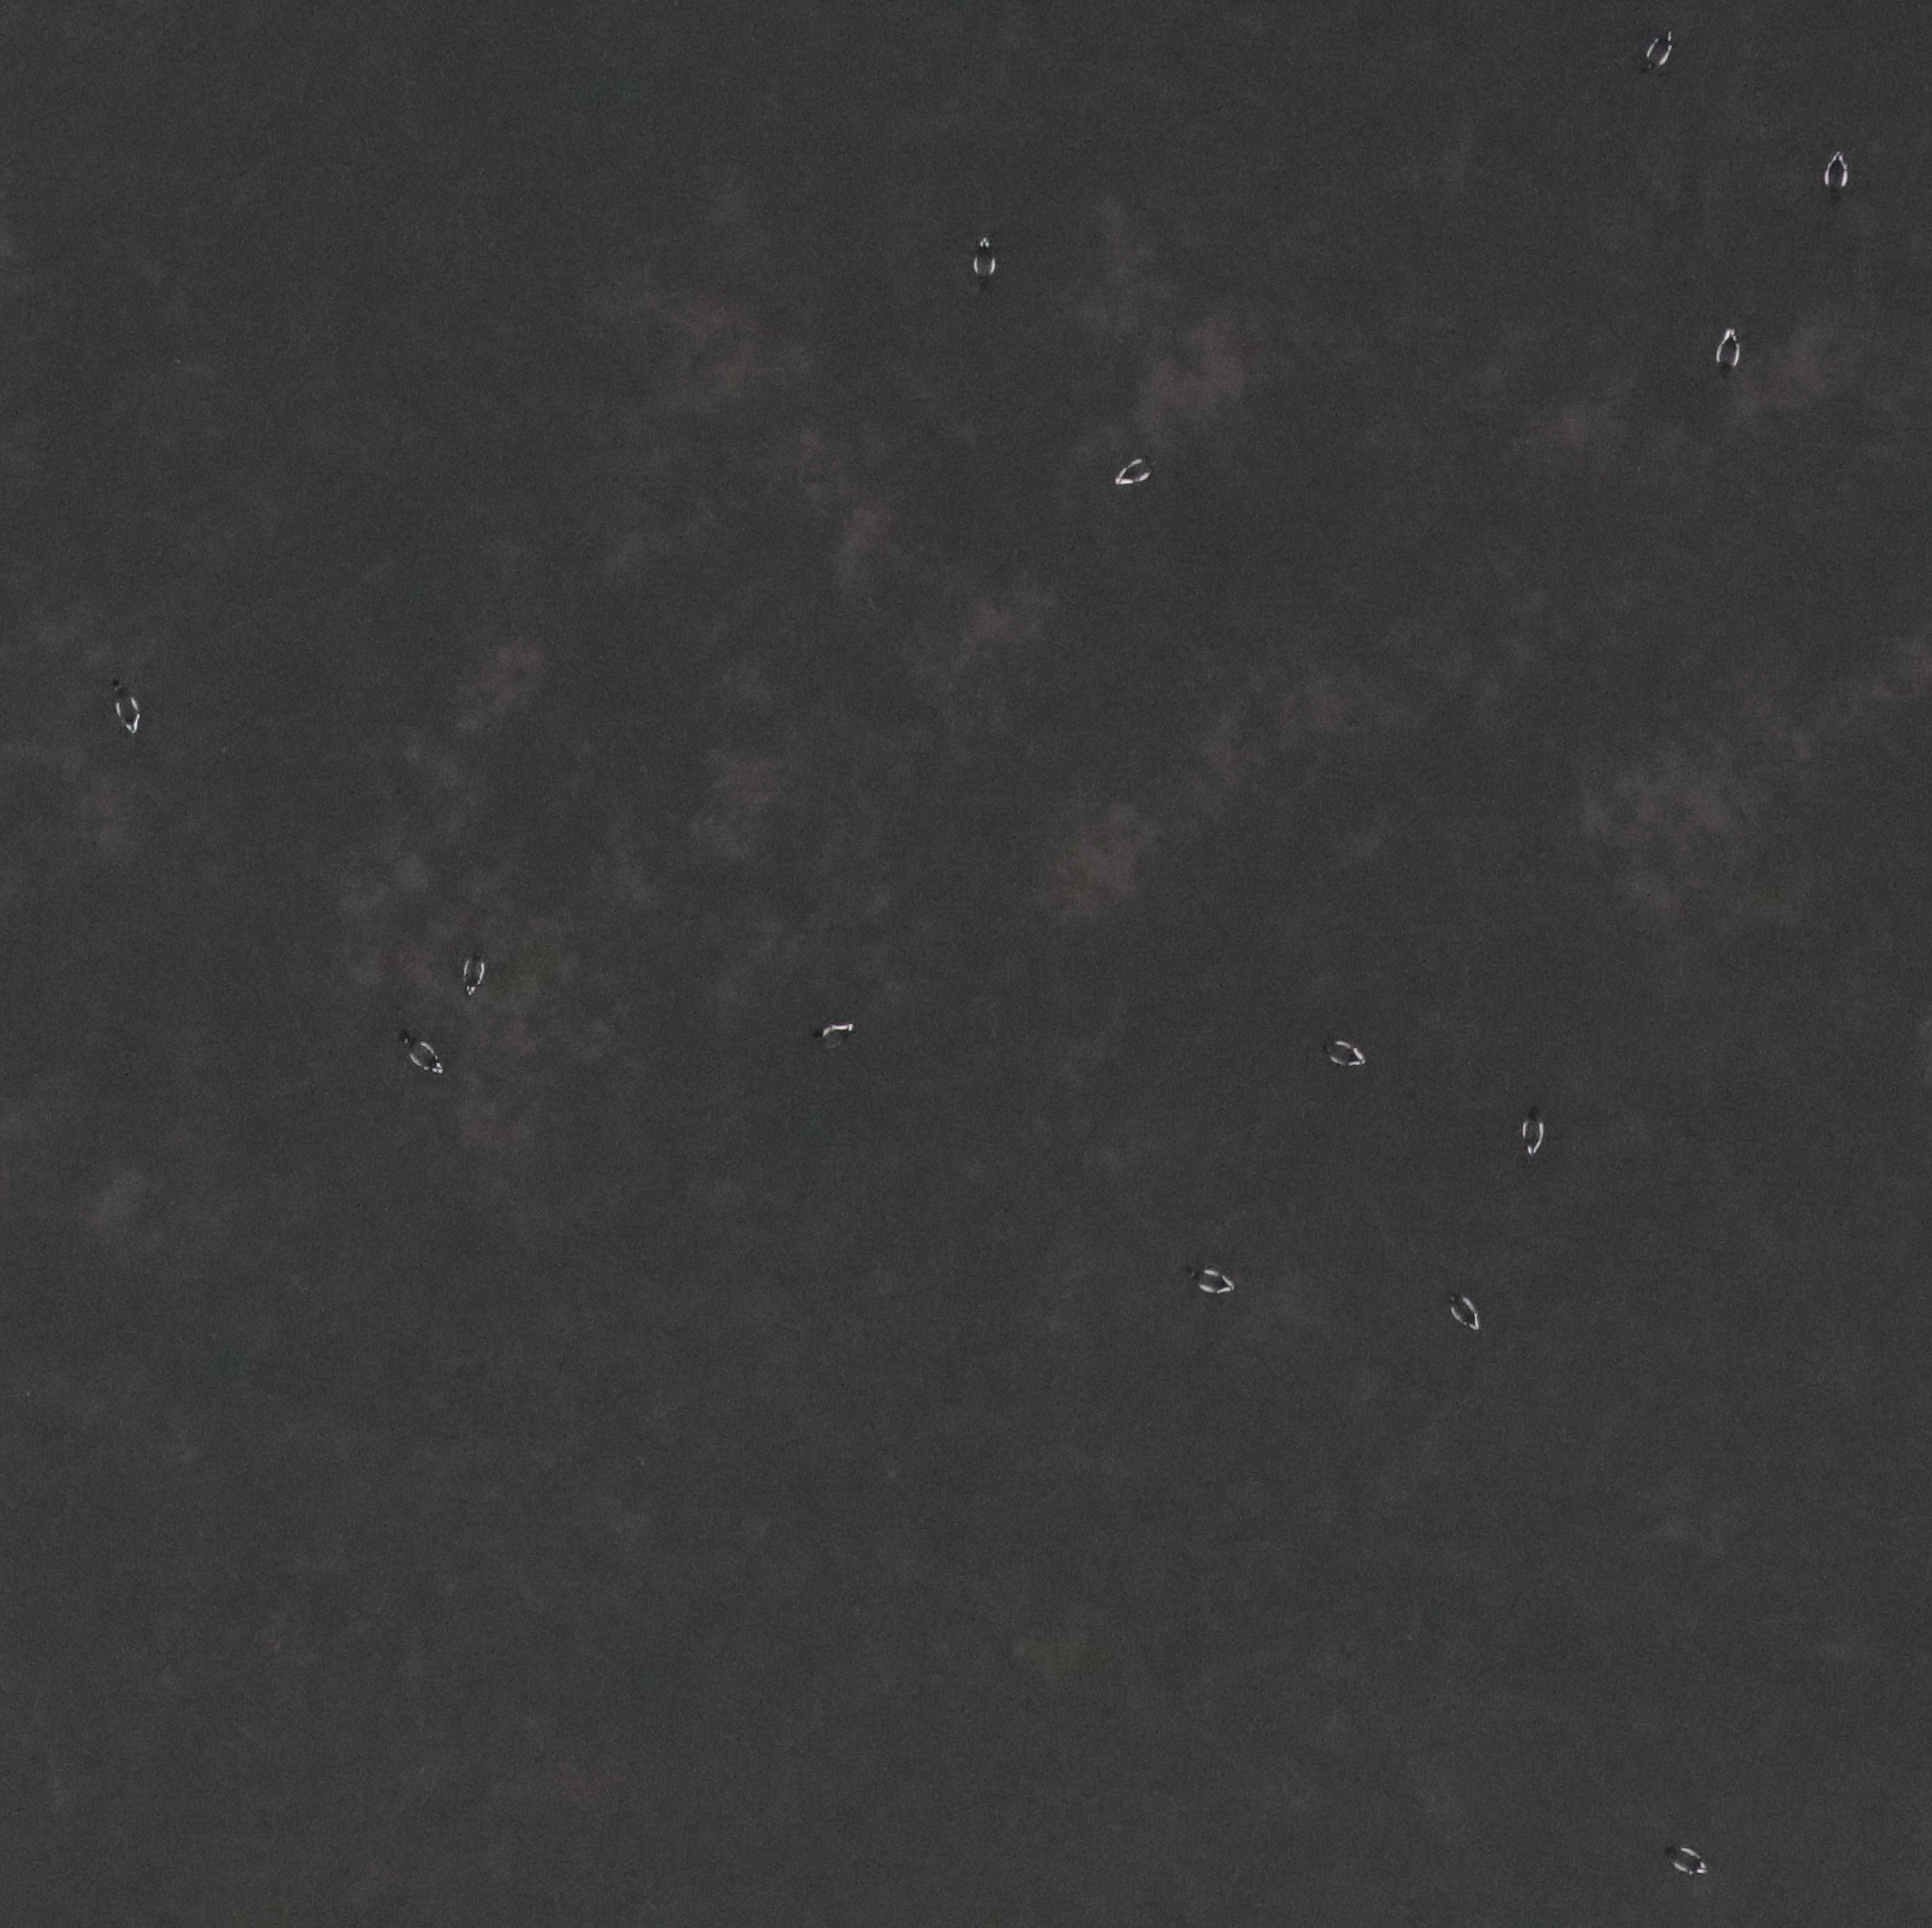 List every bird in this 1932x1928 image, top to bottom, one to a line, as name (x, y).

brant (1660, 52)
brant (1837, 174)
brant (985, 263)
brant (1728, 352)
brant (1136, 472)
brant (129, 710)
brant (474, 972)
brant (833, 1035)
brant (1343, 1055)
brant (423, 1056)
brant (1534, 1134)
brant (1213, 1282)
brant (1464, 1313)
brant (1687, 1861)